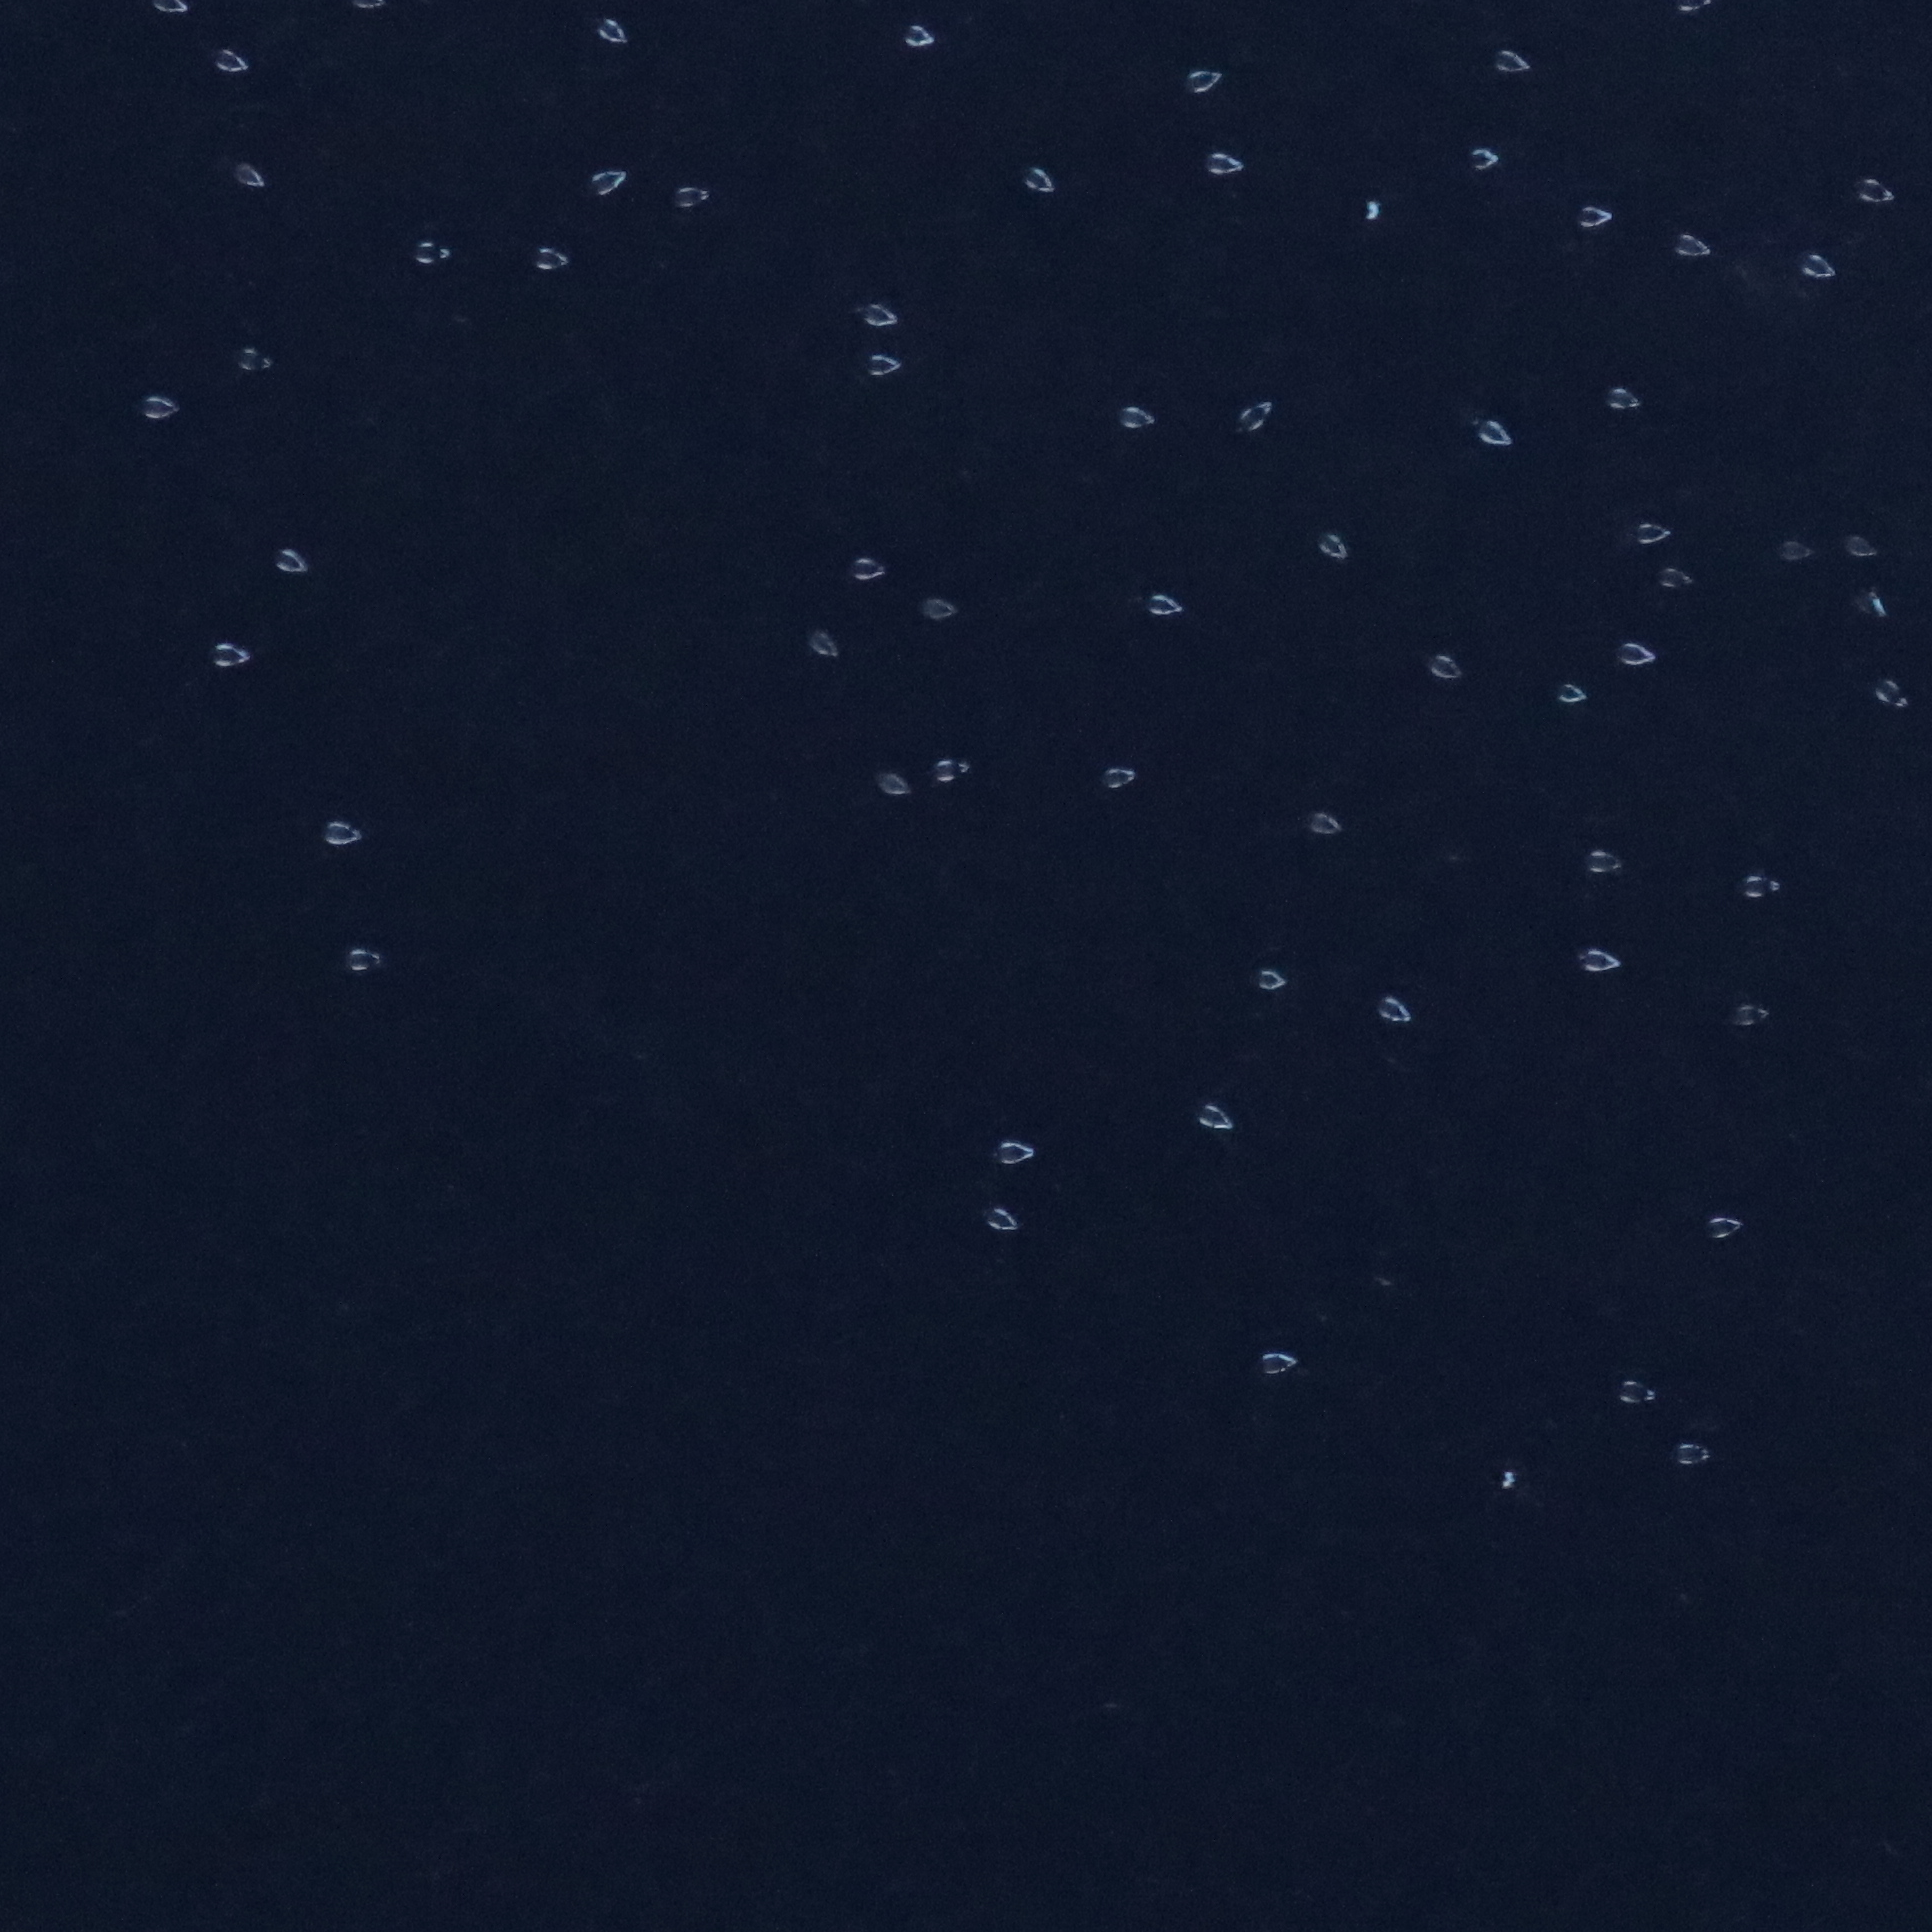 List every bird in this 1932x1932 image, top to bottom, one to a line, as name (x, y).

brant (1691, 1)
brant (608, 30)
brant (915, 35)
brant (228, 59)
brant (1510, 61)
brant (1199, 79)
brant (1482, 160)
brant (1222, 165)
brant (247, 175)
brant (1037, 178)
brant (605, 182)
brant (1872, 191)
brant (687, 198)
brant (1375, 214)
brant (1590, 218)
brant (1689, 247)
brant (428, 254)
brant (547, 259)
brant (1815, 266)
brant (874, 314)
brant (252, 358)
brant (883, 367)
brant (1624, 397)
brant (155, 408)
brant (1138, 418)
brant (1253, 420)
brant (1491, 431)
brant (1649, 532)
brant (1334, 545)
brant (1859, 550)
brant (1793, 553)
brant (291, 563)
brant (864, 568)
brant (1673, 580)
brant (1872, 601)
brant (1164, 606)
brant (942, 610)
brant (824, 644)
brant (1633, 654)
brant (227, 656)
brant (1443, 667)
brant (1890, 691)
brant (1571, 695)
brant (947, 770)
brant (1112, 775)
brant (894, 785)
brant (1325, 823)
brant (340, 833)
brant (1603, 862)
brant (1758, 888)
brant (363, 958)
brant (1597, 959)
brant (1269, 979)
brant (1395, 1010)
brant (1744, 1017)
brant (1213, 1118)
brant (1010, 1155)
brant (1000, 1216)
brant (1722, 1229)
brant (1278, 1361)
brant (1633, 1393)
brant (1690, 1455)
brant (1504, 1476)